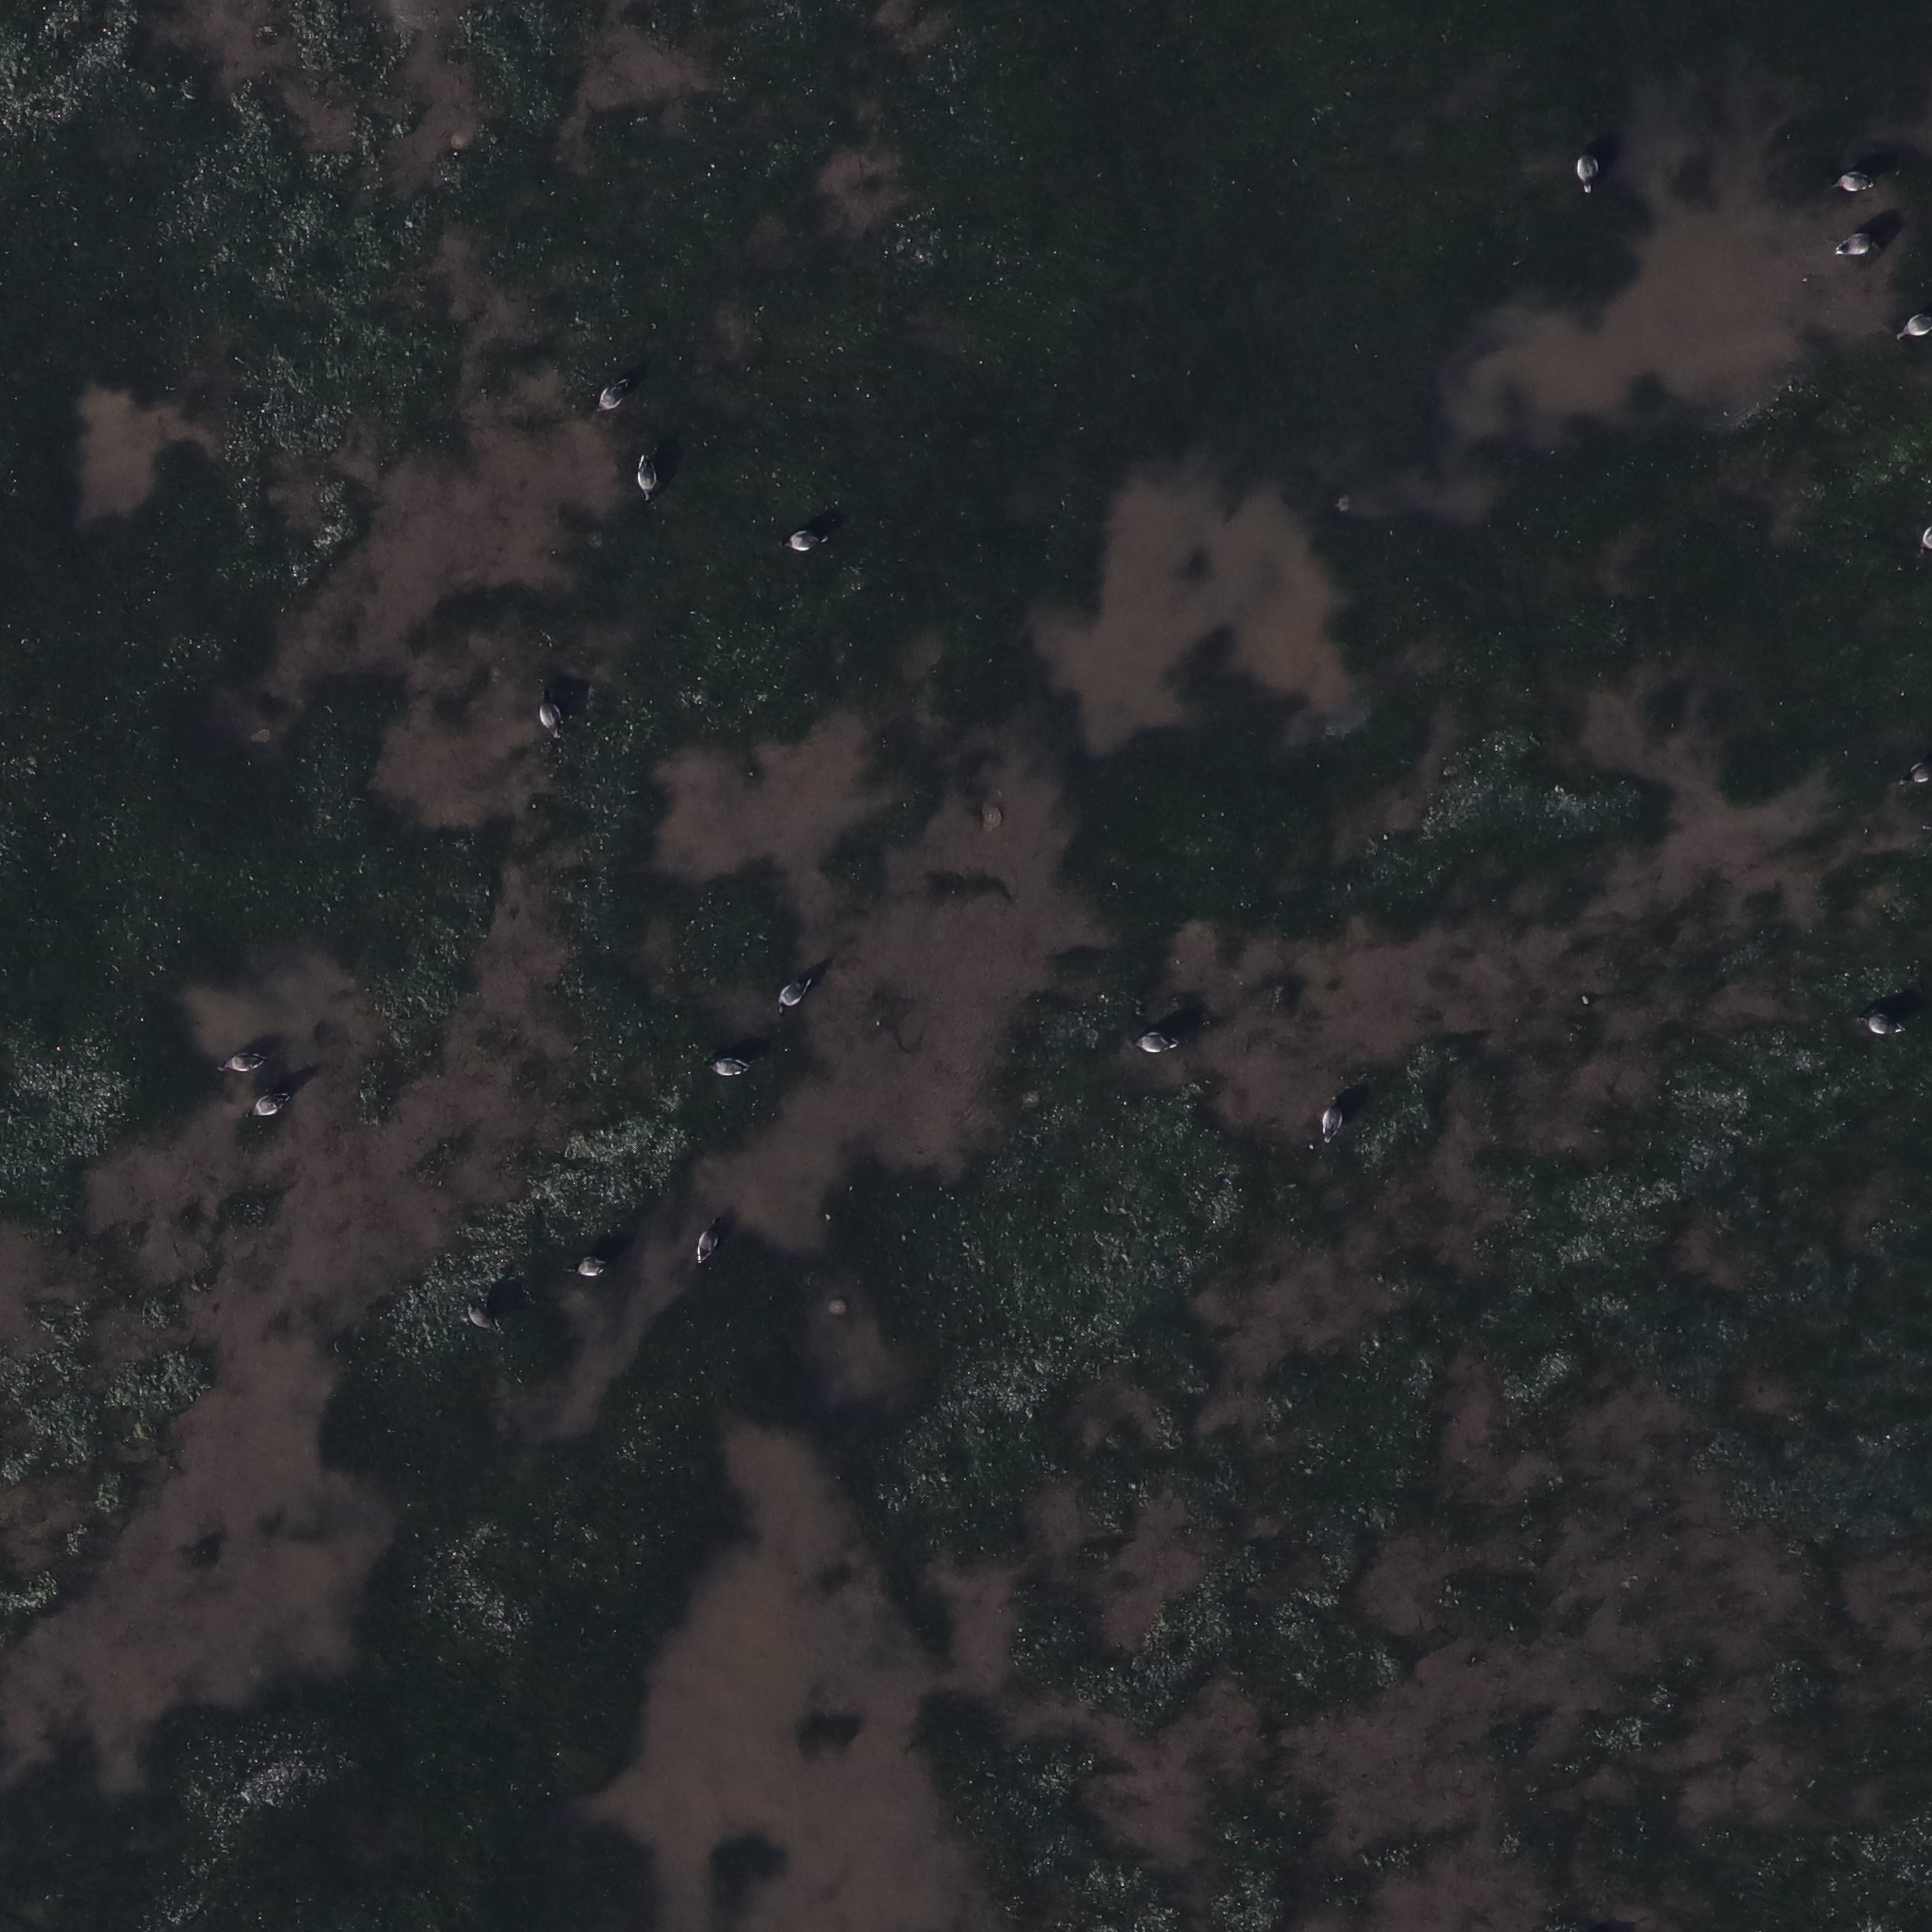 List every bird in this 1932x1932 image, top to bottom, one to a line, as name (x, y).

brant (1587, 169)
brant (1854, 182)
brant (1857, 244)
brant (1918, 324)
brant (610, 398)
brant (647, 477)
brant (802, 540)
brant (551, 717)
brant (1919, 771)
brant (792, 993)
brant (1879, 1023)
brant (1155, 1041)
brant (244, 1059)
brant (726, 1066)
brant (267, 1104)
brant (1329, 1123)
brant (706, 1242)
brant (589, 1267)
brant (487, 1321)